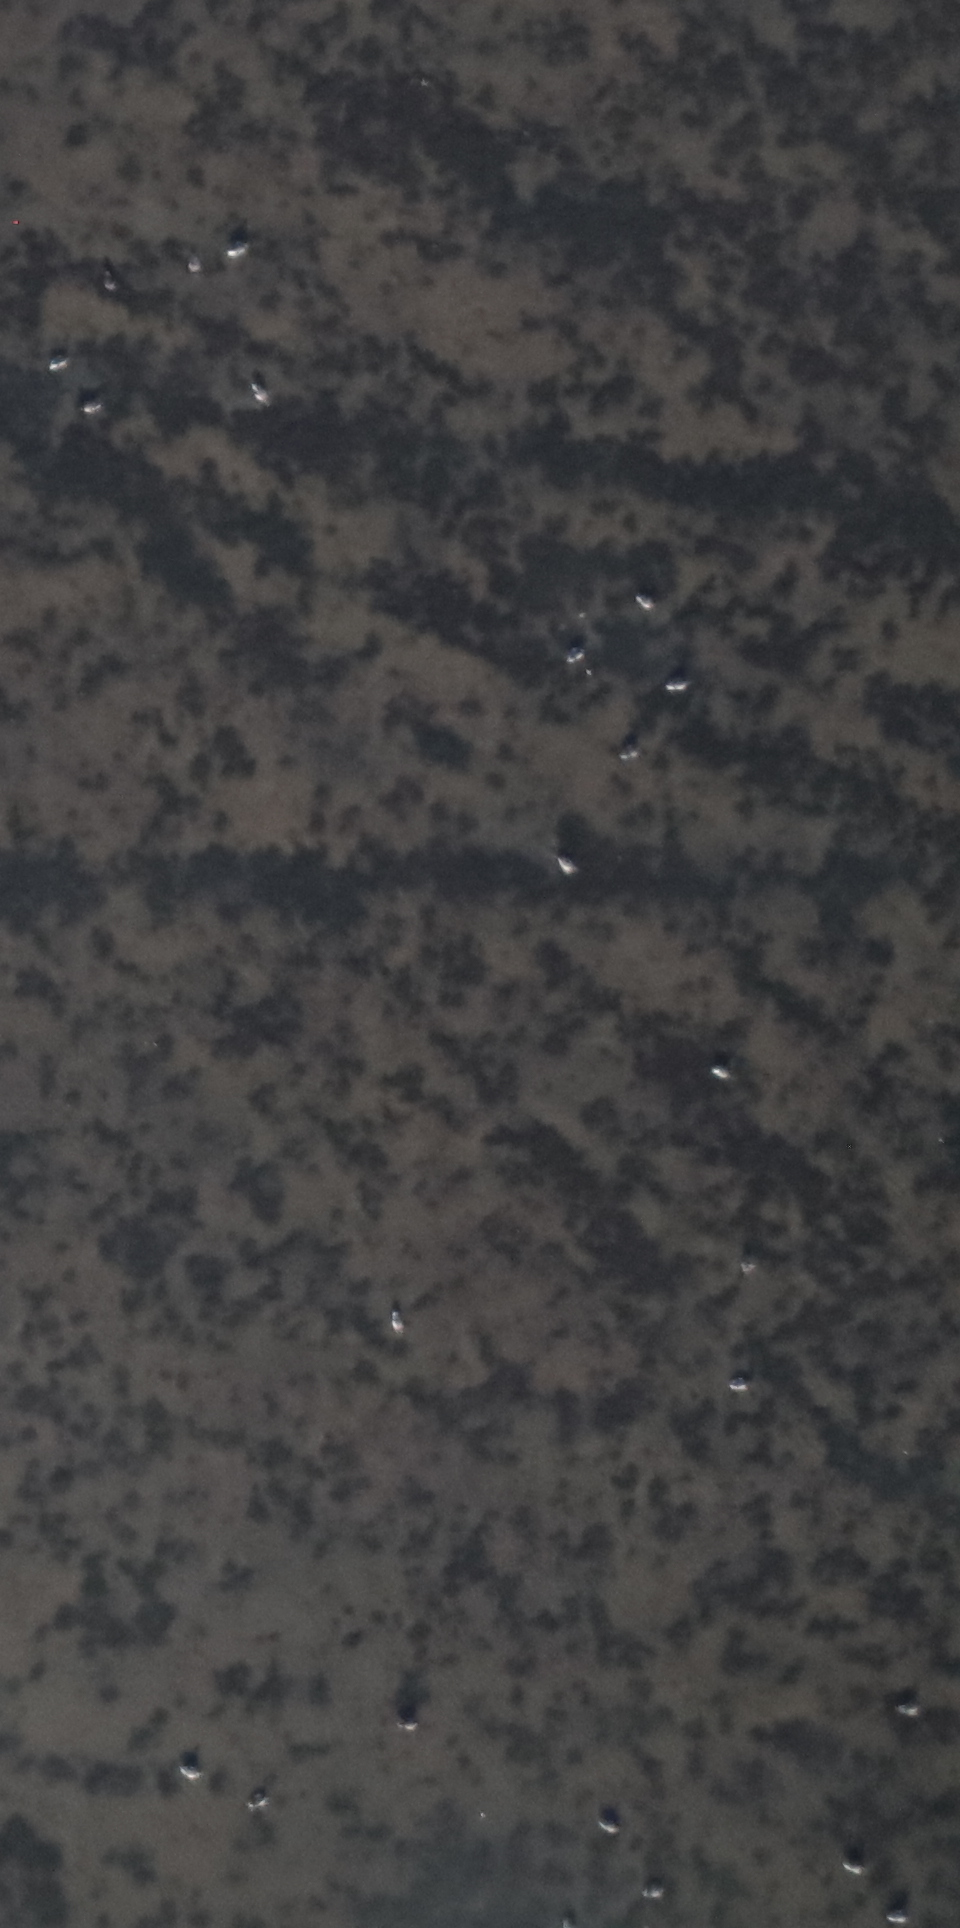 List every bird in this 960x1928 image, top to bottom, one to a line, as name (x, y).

brant (238, 248)
brant (195, 266)
brant (110, 283)
brant (59, 362)
brant (261, 394)
brant (90, 406)
brant (646, 600)
brant (575, 654)
brant (678, 682)
brant (629, 752)
brant (566, 863)
brant (720, 1072)
brant (746, 1267)
brant (398, 1322)
brant (740, 1384)
brant (910, 1709)
brant (408, 1723)
brant (192, 1773)
brant (258, 1803)
brant (609, 1826)
brant (851, 1867)
brant (652, 1890)
brant (899, 1916)